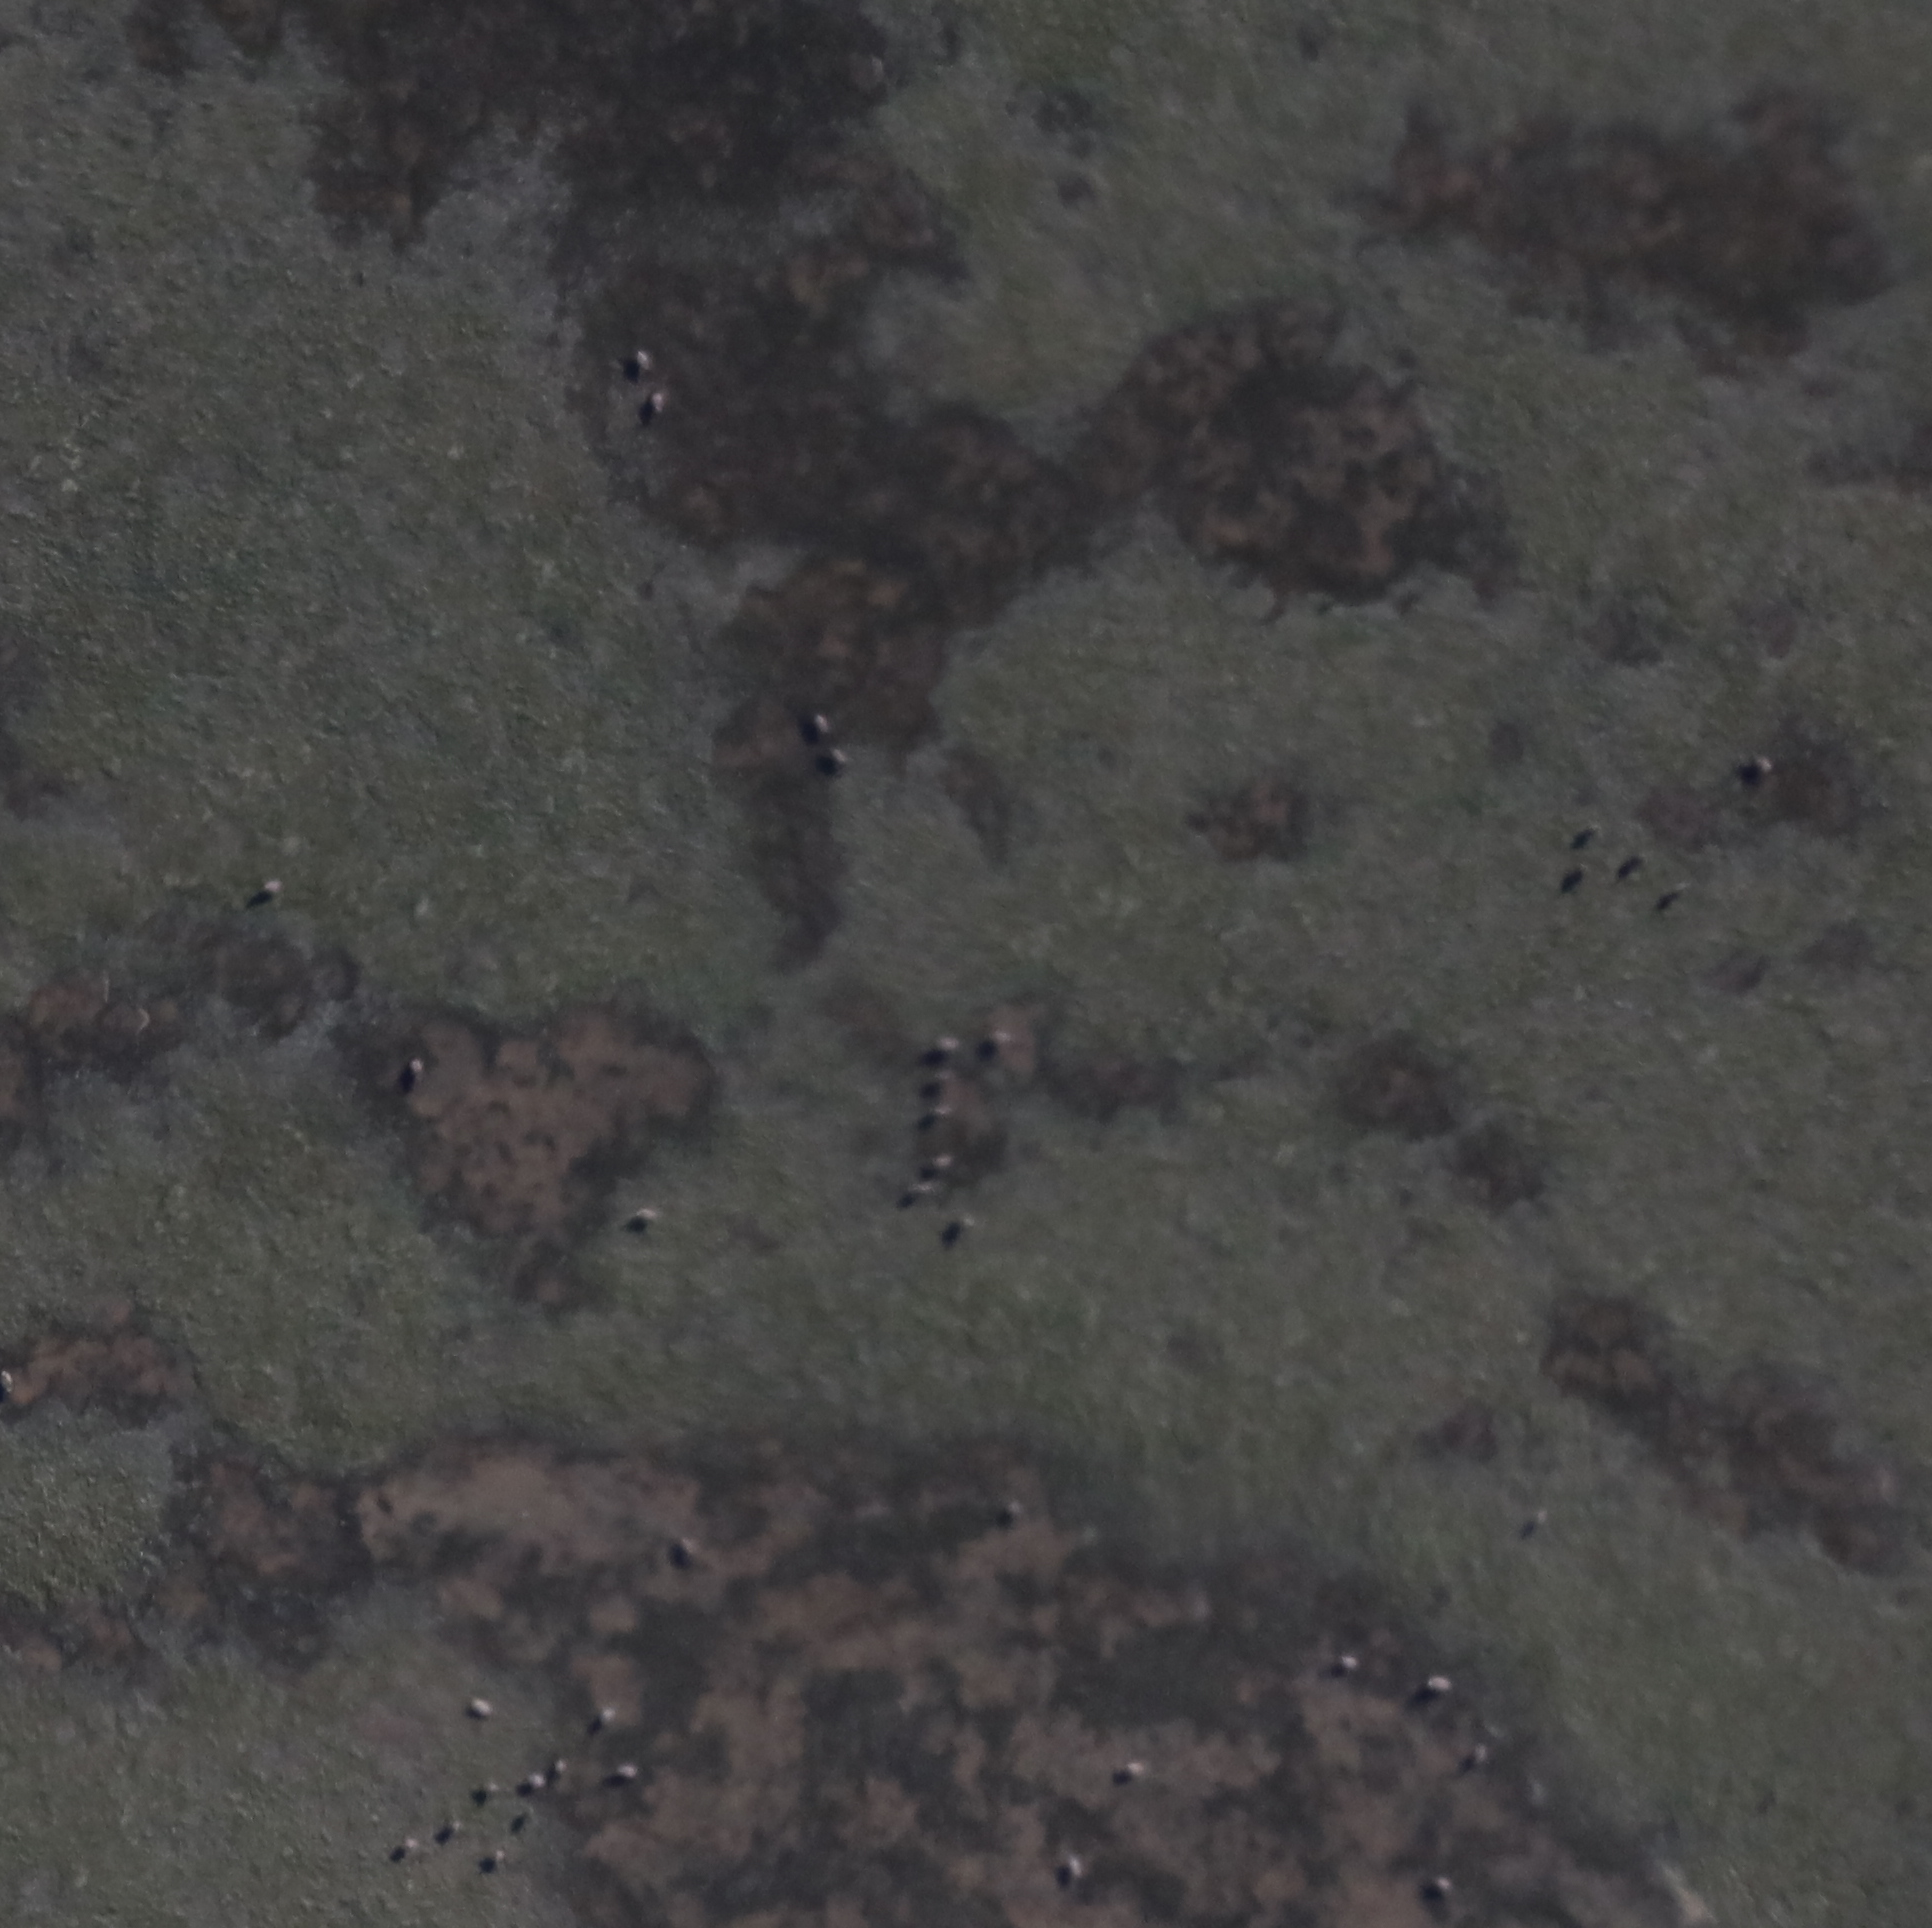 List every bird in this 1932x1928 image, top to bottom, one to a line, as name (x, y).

Canada goose (644, 365)
Canada goose (657, 401)
Canada goose (821, 725)
Canada goose (840, 754)
Canada goose (1764, 764)
Canada goose (1595, 829)
Canada goose (1641, 861)
Canada goose (1584, 866)
Canada goose (272, 887)
Canada goose (1680, 888)
Canada goose (1002, 1037)
Canada goose (946, 1041)
Canada goose (413, 1066)
Canada goose (938, 1077)
Canada goose (933, 1113)
Canada goose (940, 1162)
Canada goose (926, 1189)
Canada goose (644, 1213)
Canada goose (966, 1224)
Canada goose (7, 1382)
Canada goose (1013, 1508)
Canada goose (1540, 1514)
Canada goose (686, 1550)
Canada goose (1355, 1662)
Canada goose (1444, 1682)
Canada goose (479, 1708)
Canada goose (606, 1715)
Canada goose (1478, 1759)
Canada goose (559, 1768)
Canada goose (626, 1770)
Canada goose (1130, 1773)
Canada goose (539, 1783)
Canada goose (491, 1789)
Canada goose (526, 1810)
Canada goose (454, 1825)
Canada goose (408, 1844)
Canada goose (498, 1855)
Canada goose (1078, 1870)
Canada goose (1444, 1887)